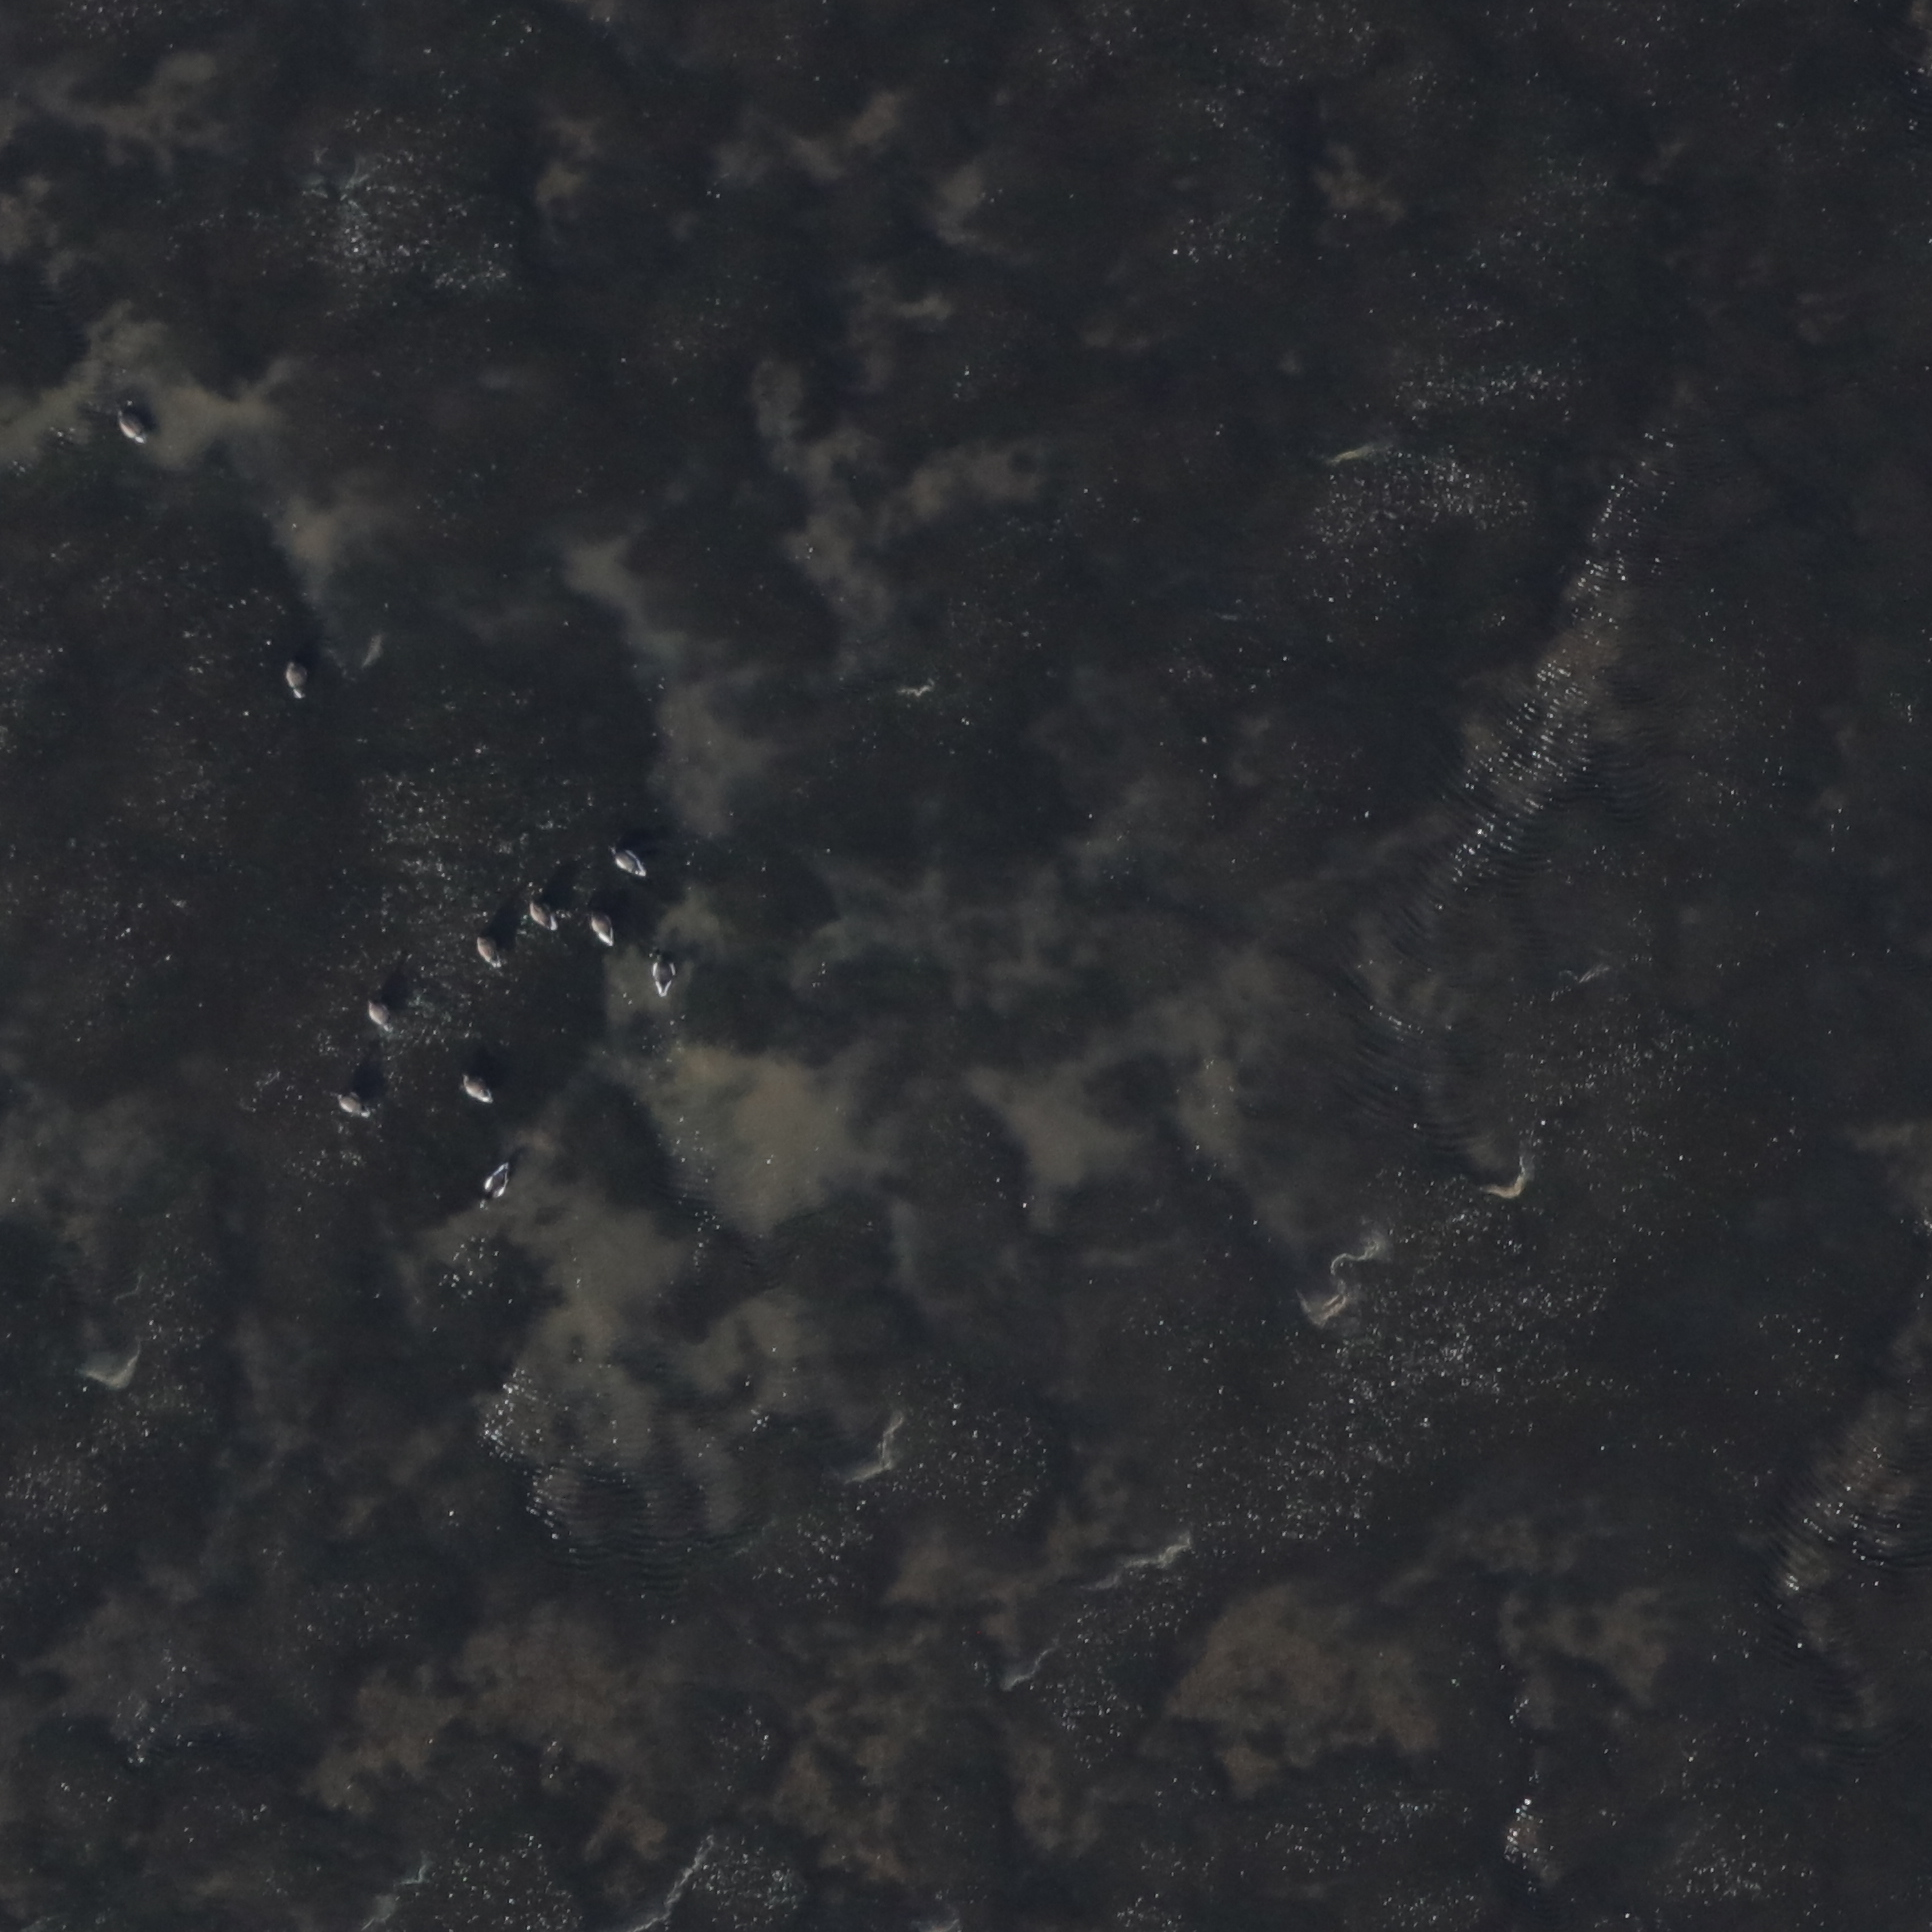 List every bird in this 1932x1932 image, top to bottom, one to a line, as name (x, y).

brant (132, 423)
brant (295, 678)
brant (629, 861)
brant (542, 912)
brant (602, 926)
brant (489, 951)
brant (664, 972)
brant (382, 1013)
brant (476, 1087)
brant (354, 1102)
brant (497, 1182)